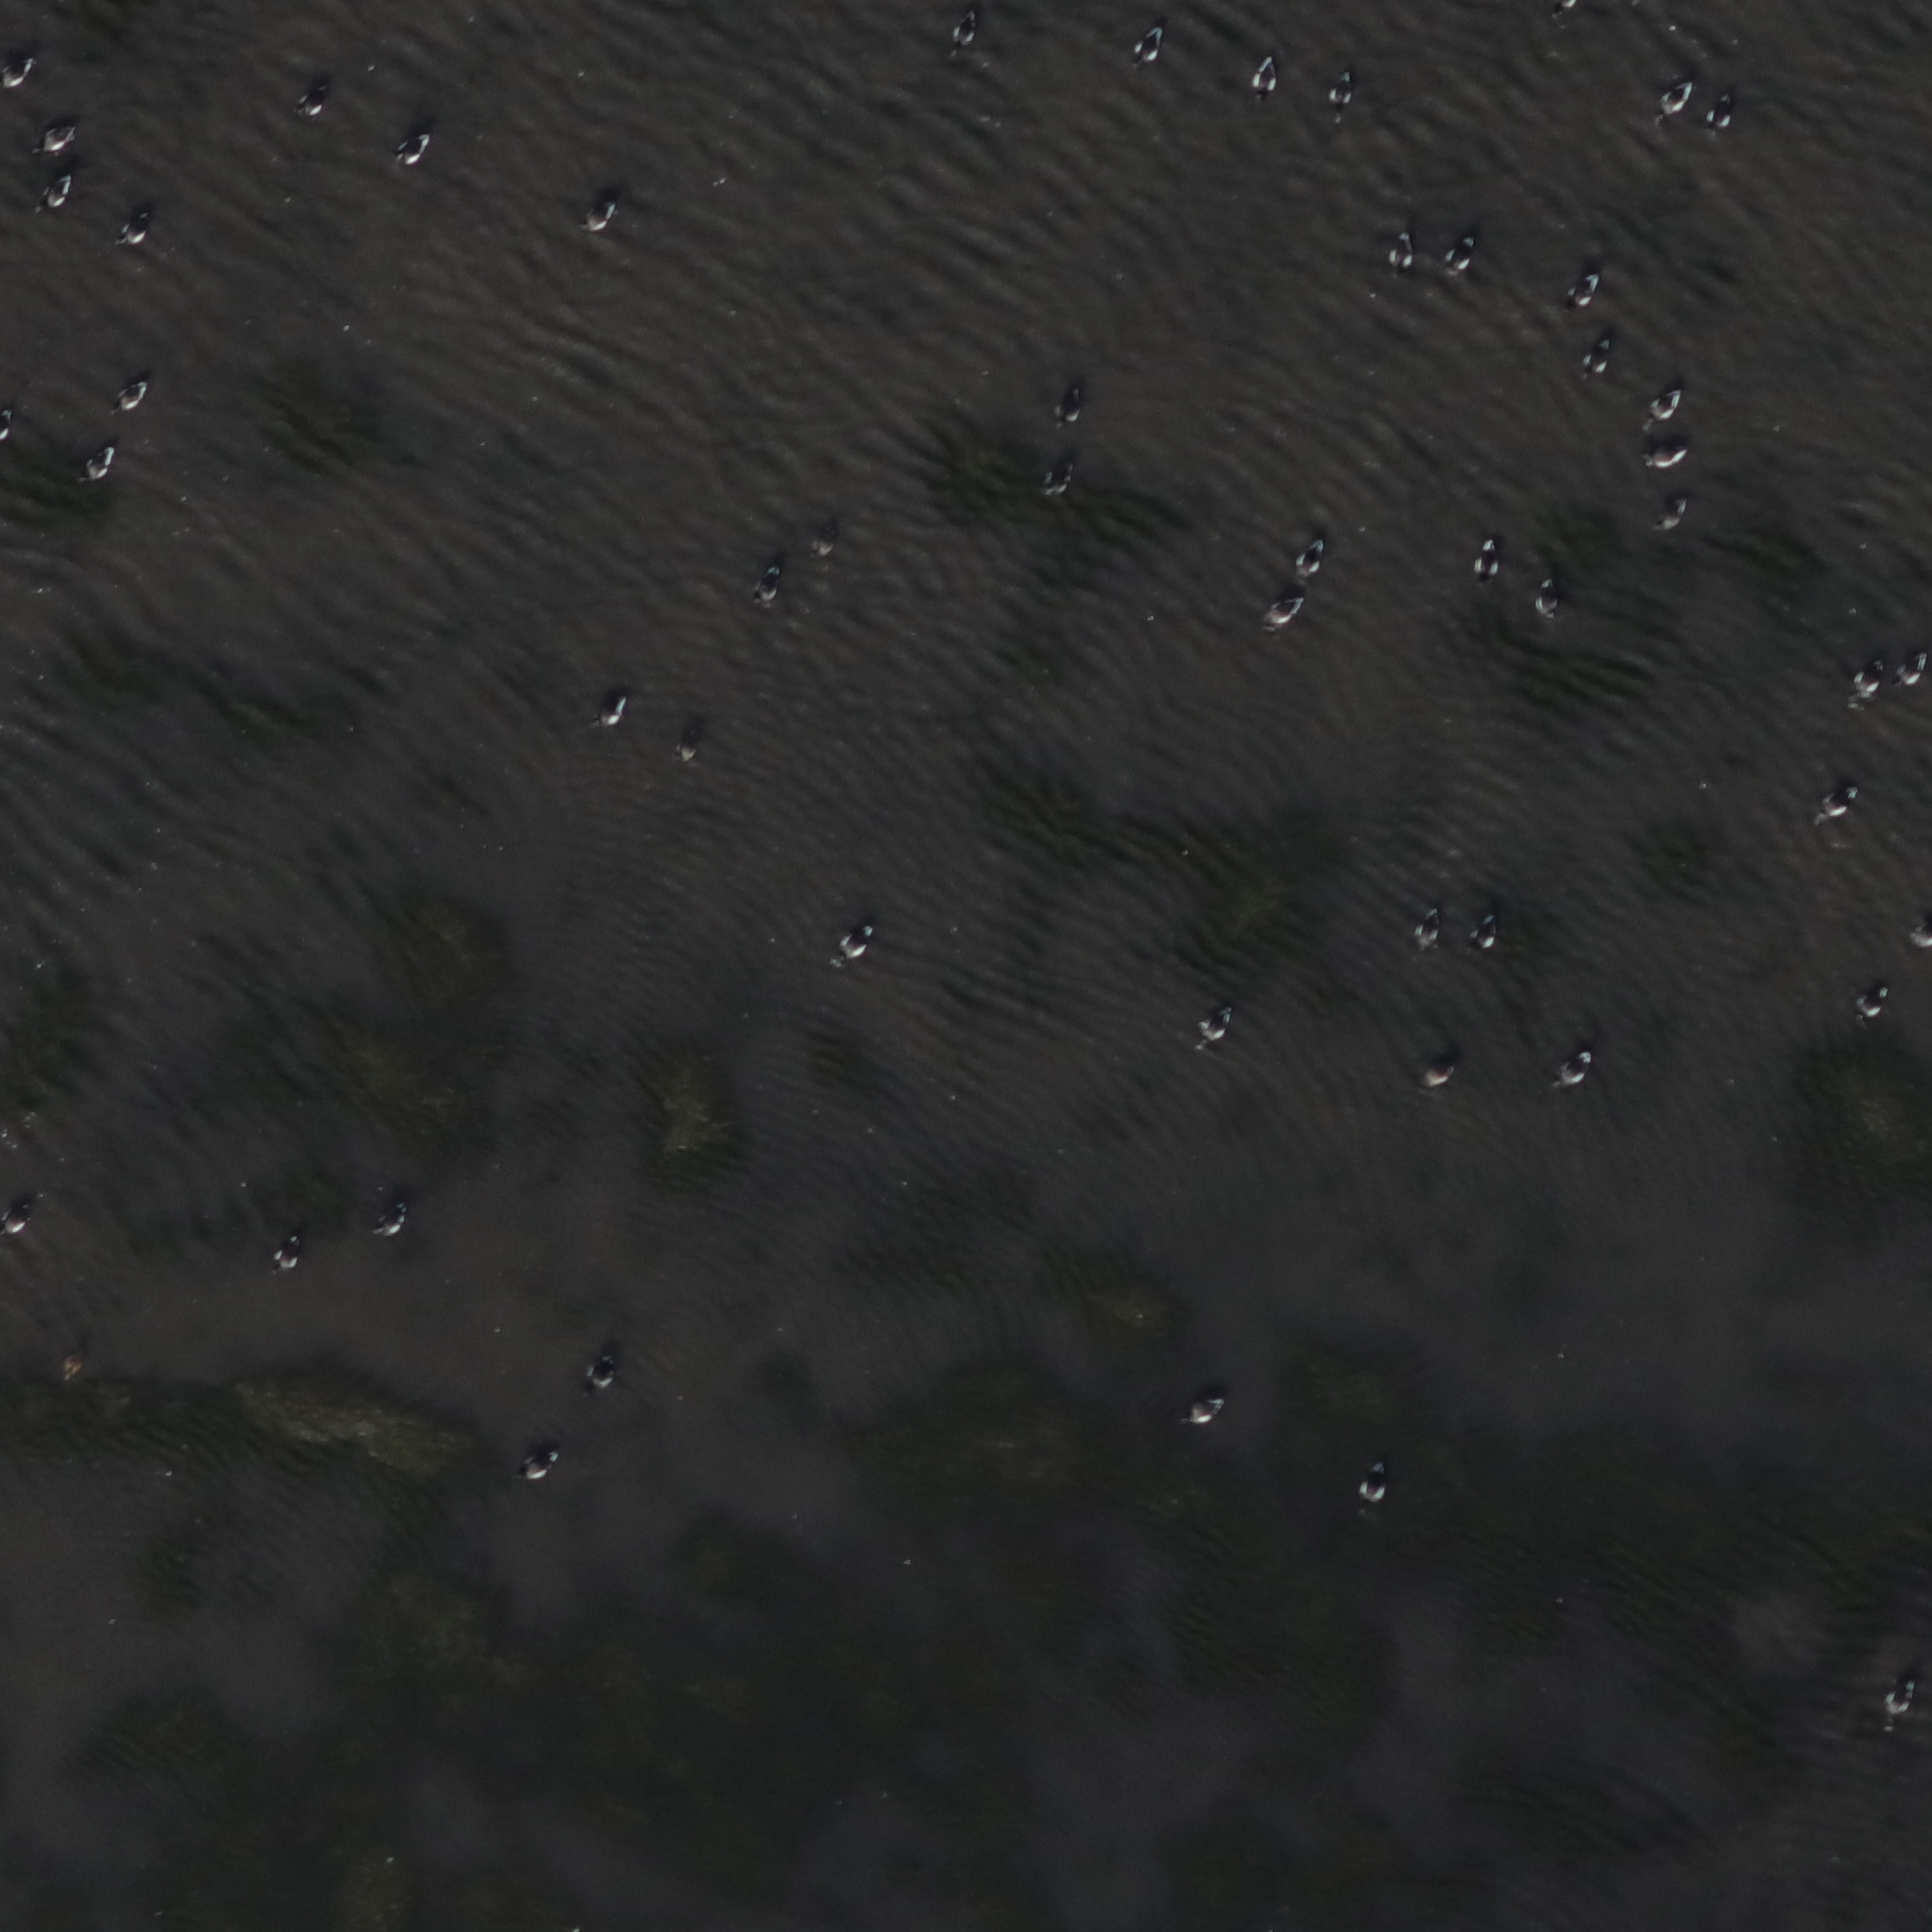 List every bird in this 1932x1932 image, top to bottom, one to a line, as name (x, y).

brant (964, 36)
brant (1148, 45)
brant (13, 72)
brant (1265, 78)
brant (1340, 95)
brant (1678, 97)
brant (308, 102)
brant (1719, 117)
brant (56, 136)
brant (410, 148)
brant (56, 192)
brant (598, 214)
brant (134, 230)
brant (1400, 252)
brant (1456, 254)
brant (1581, 289)
brant (1594, 360)
brant (128, 394)
brant (1067, 400)
brant (1663, 405)
brant (1665, 452)
brant (98, 463)
brant (1057, 467)
brant (1671, 517)
brant (833, 543)
brant (1308, 558)
brant (1488, 558)
brant (767, 589)
brant (1547, 599)
brant (1279, 611)
brant (1905, 669)
brant (1865, 678)
brant (613, 715)
brant (689, 752)
brant (1838, 799)
brant (1928, 930)
brant (1483, 931)
brant (1421, 933)
brant (852, 942)
brant (1870, 1003)
brant (1212, 1027)
brant (1573, 1068)
brant (1437, 1077)
brant (12, 1218)
brant (401, 1227)
brant (287, 1251)
other bird (79, 1367)
brant (604, 1382)
brant (1201, 1408)
brant (543, 1467)
brant (1371, 1488)
brant (1901, 1698)